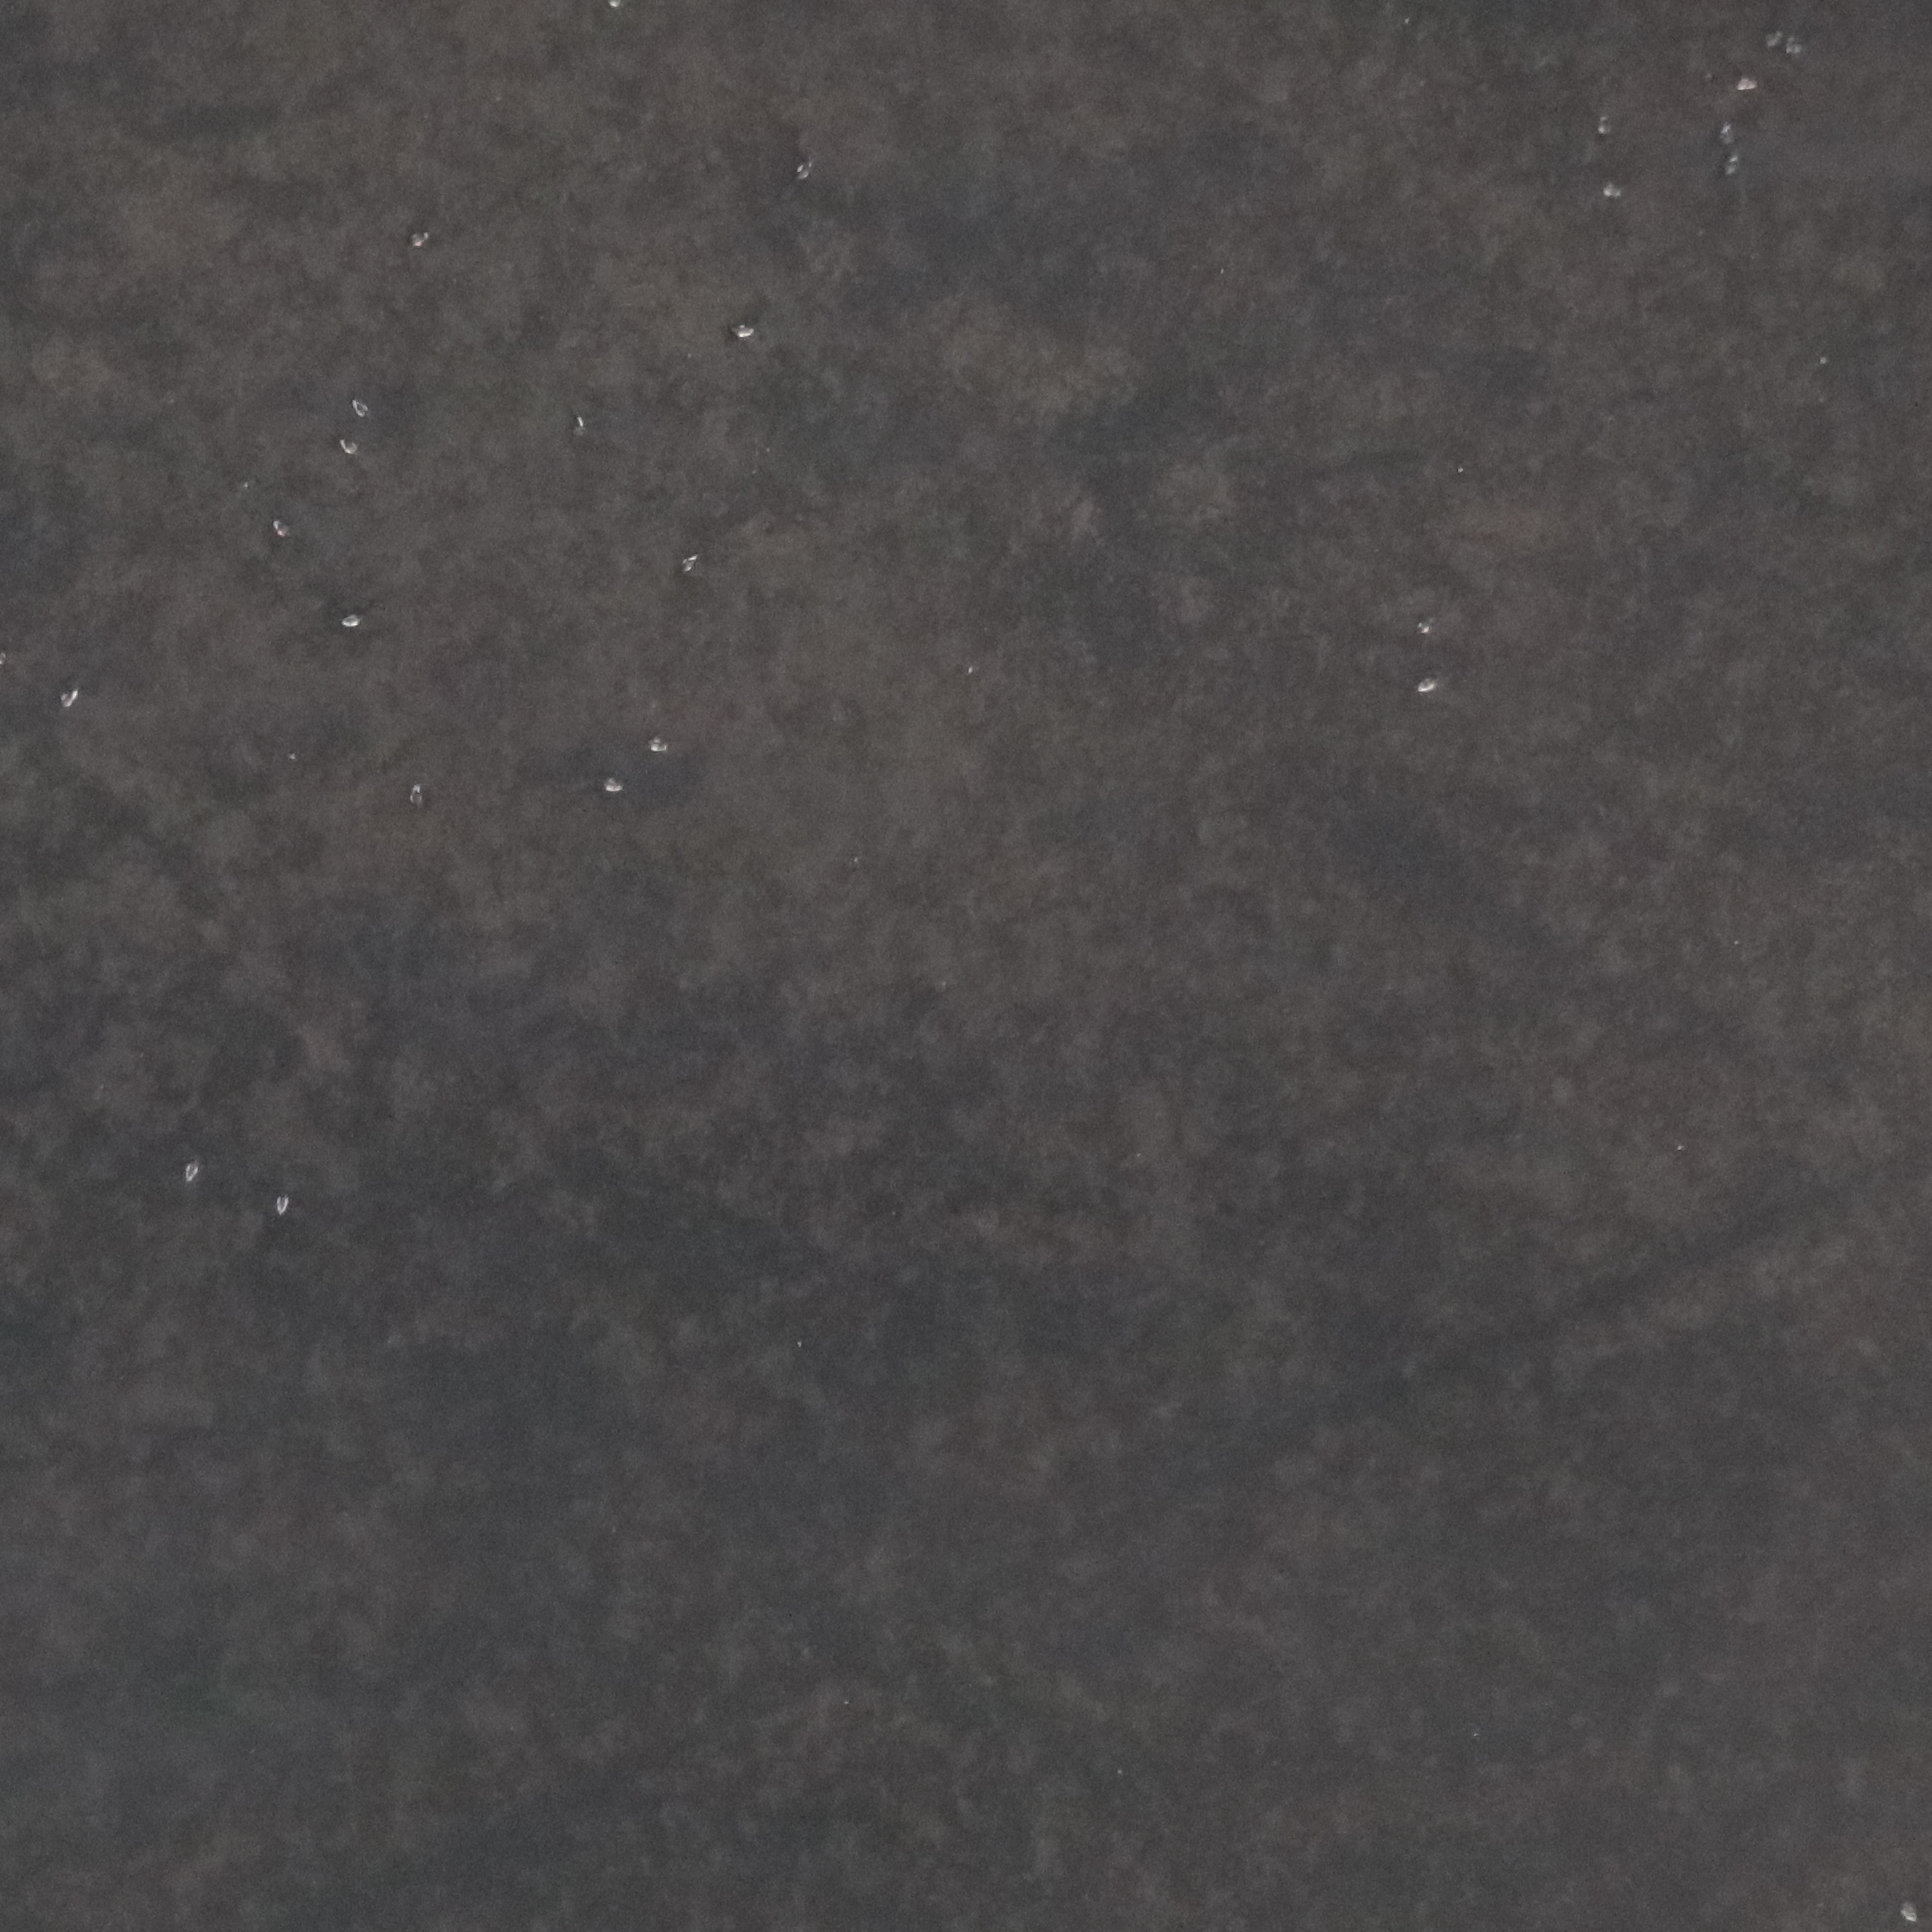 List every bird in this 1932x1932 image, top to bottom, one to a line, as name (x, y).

brant (1772, 37)
brant (1798, 49)
brant (1751, 82)
brant (1604, 123)
brant (1728, 136)
brant (1738, 167)
brant (800, 173)
brant (1613, 191)
brant (417, 239)
brant (744, 331)
brant (361, 408)
brant (578, 428)
brant (347, 447)
brant (282, 527)
brant (688, 565)
brant (350, 618)
brant (1424, 627)
brant (1429, 683)
brant (65, 699)
brant (657, 744)
brant (611, 786)
brant (416, 798)
brant (192, 1170)
brant (280, 1203)
brant (1910, 1911)